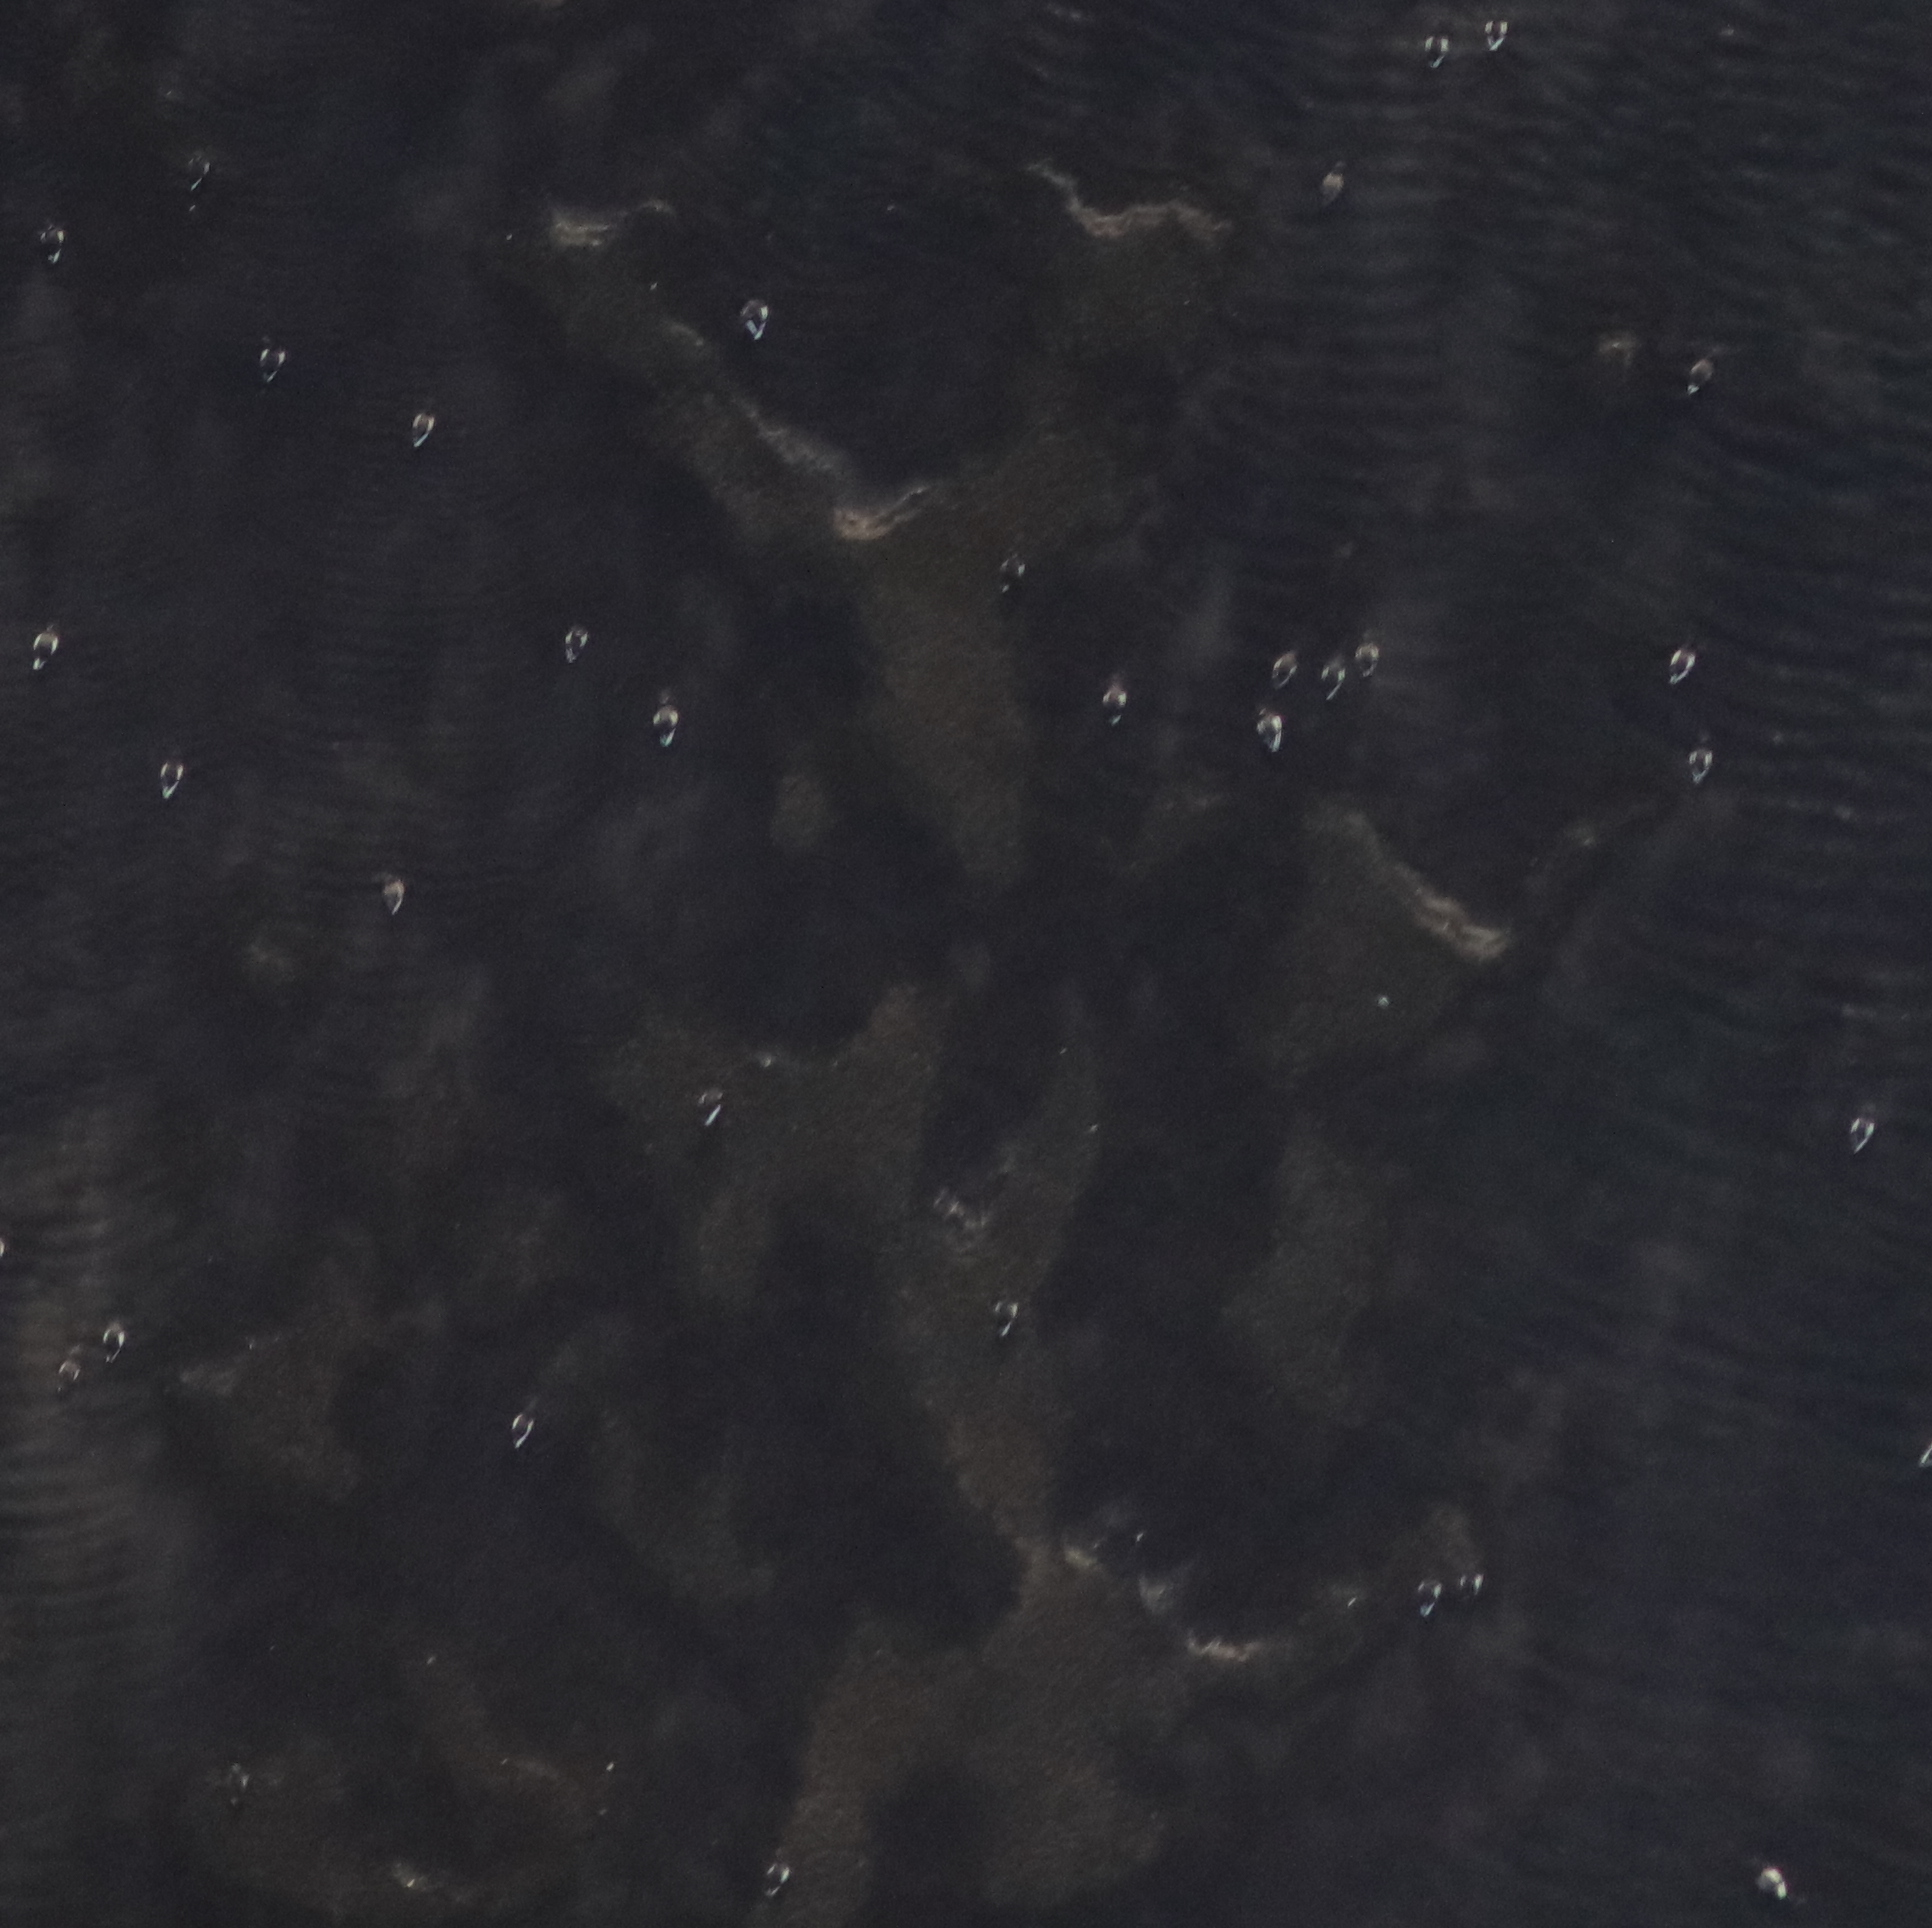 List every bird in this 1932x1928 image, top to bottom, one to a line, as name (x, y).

brant (1498, 24)
brant (1433, 47)
brant (195, 169)
brant (1332, 179)
brant (50, 247)
brant (754, 316)
brant (272, 361)
brant (1701, 373)
brant (424, 424)
brant (1015, 572)
brant (576, 633)
brant (43, 645)
brant (1683, 660)
brant (1370, 661)
brant (1287, 664)
brant (1328, 680)
brant (1112, 694)
brant (666, 718)
brant (1263, 734)
brant (1701, 761)
brant (171, 774)
brant (392, 893)
brant (715, 1104)
brant (1858, 1121)
brant (1007, 1315)
brant (114, 1334)
brant (65, 1376)
brant (525, 1427)
brant (1471, 1587)
brant (1425, 1591)
brant (235, 1784)
brant (775, 1877)
brant (1772, 1883)